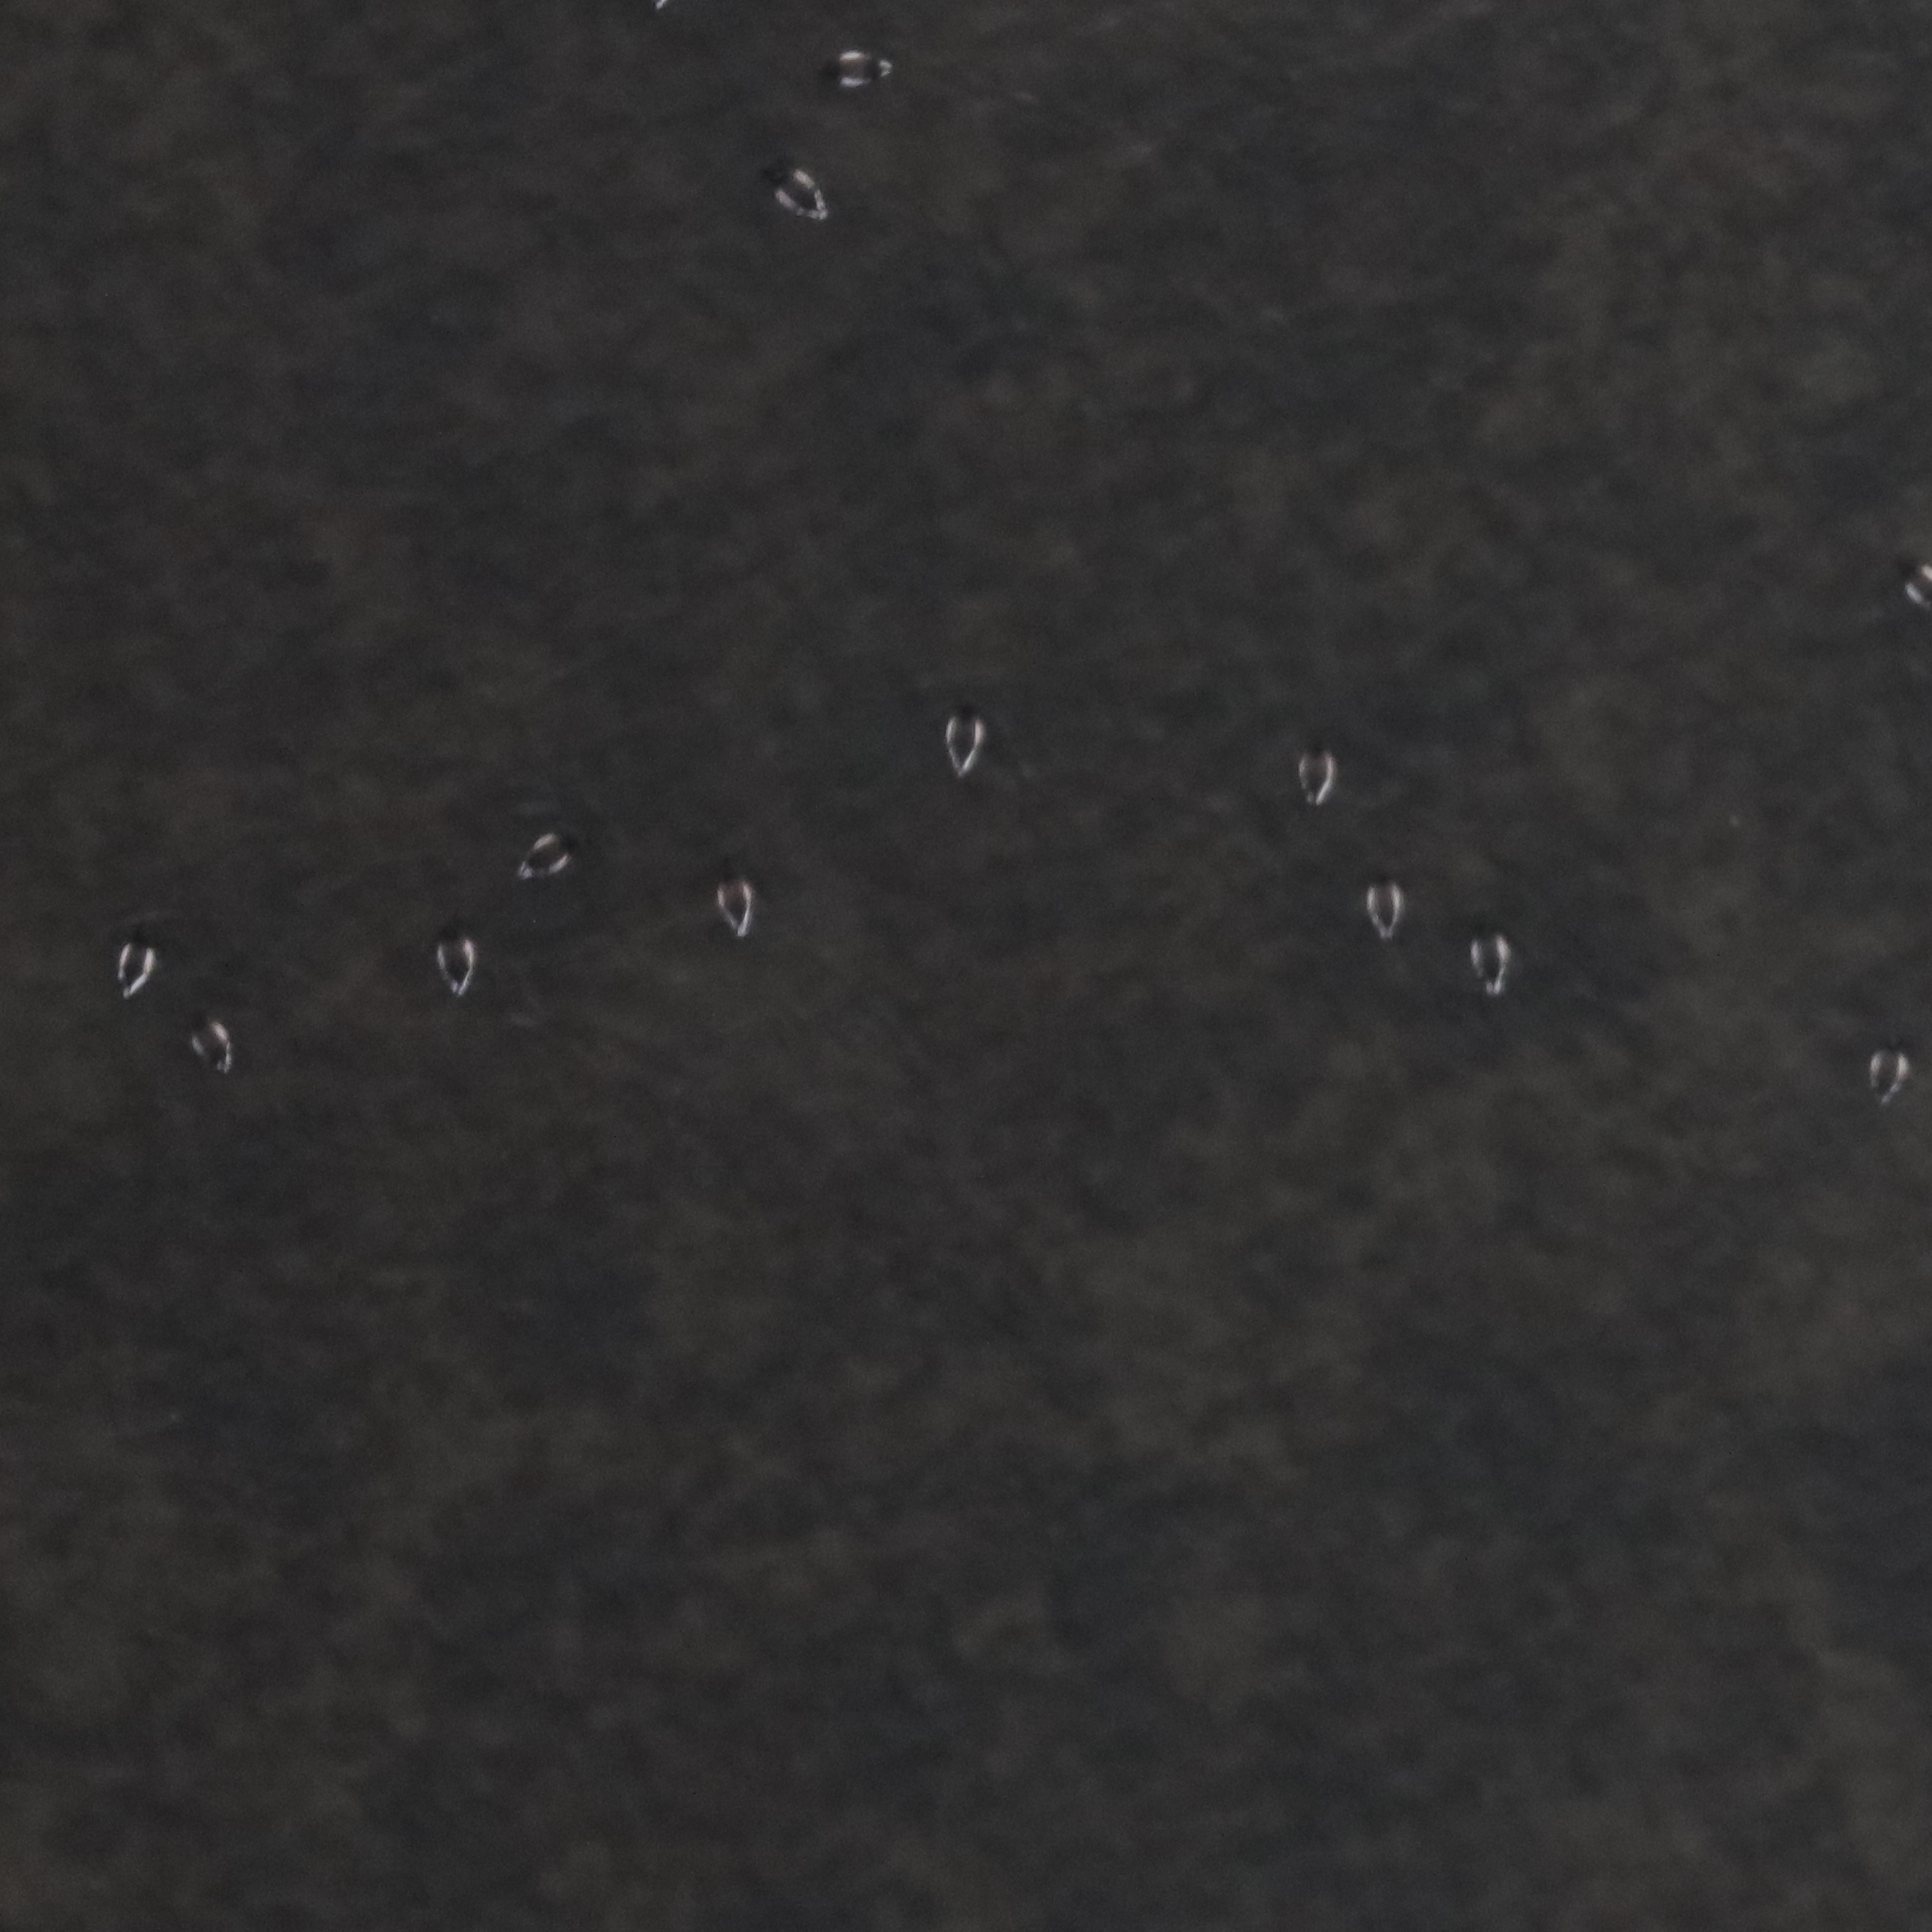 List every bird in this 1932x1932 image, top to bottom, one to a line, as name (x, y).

brant (858, 69)
brant (797, 195)
brant (1926, 587)
brant (964, 740)
brant (1316, 773)
brant (547, 856)
brant (735, 901)
brant (1385, 905)
brant (1488, 959)
brant (457, 961)
brant (137, 967)
brant (210, 1044)
brant (1888, 1071)